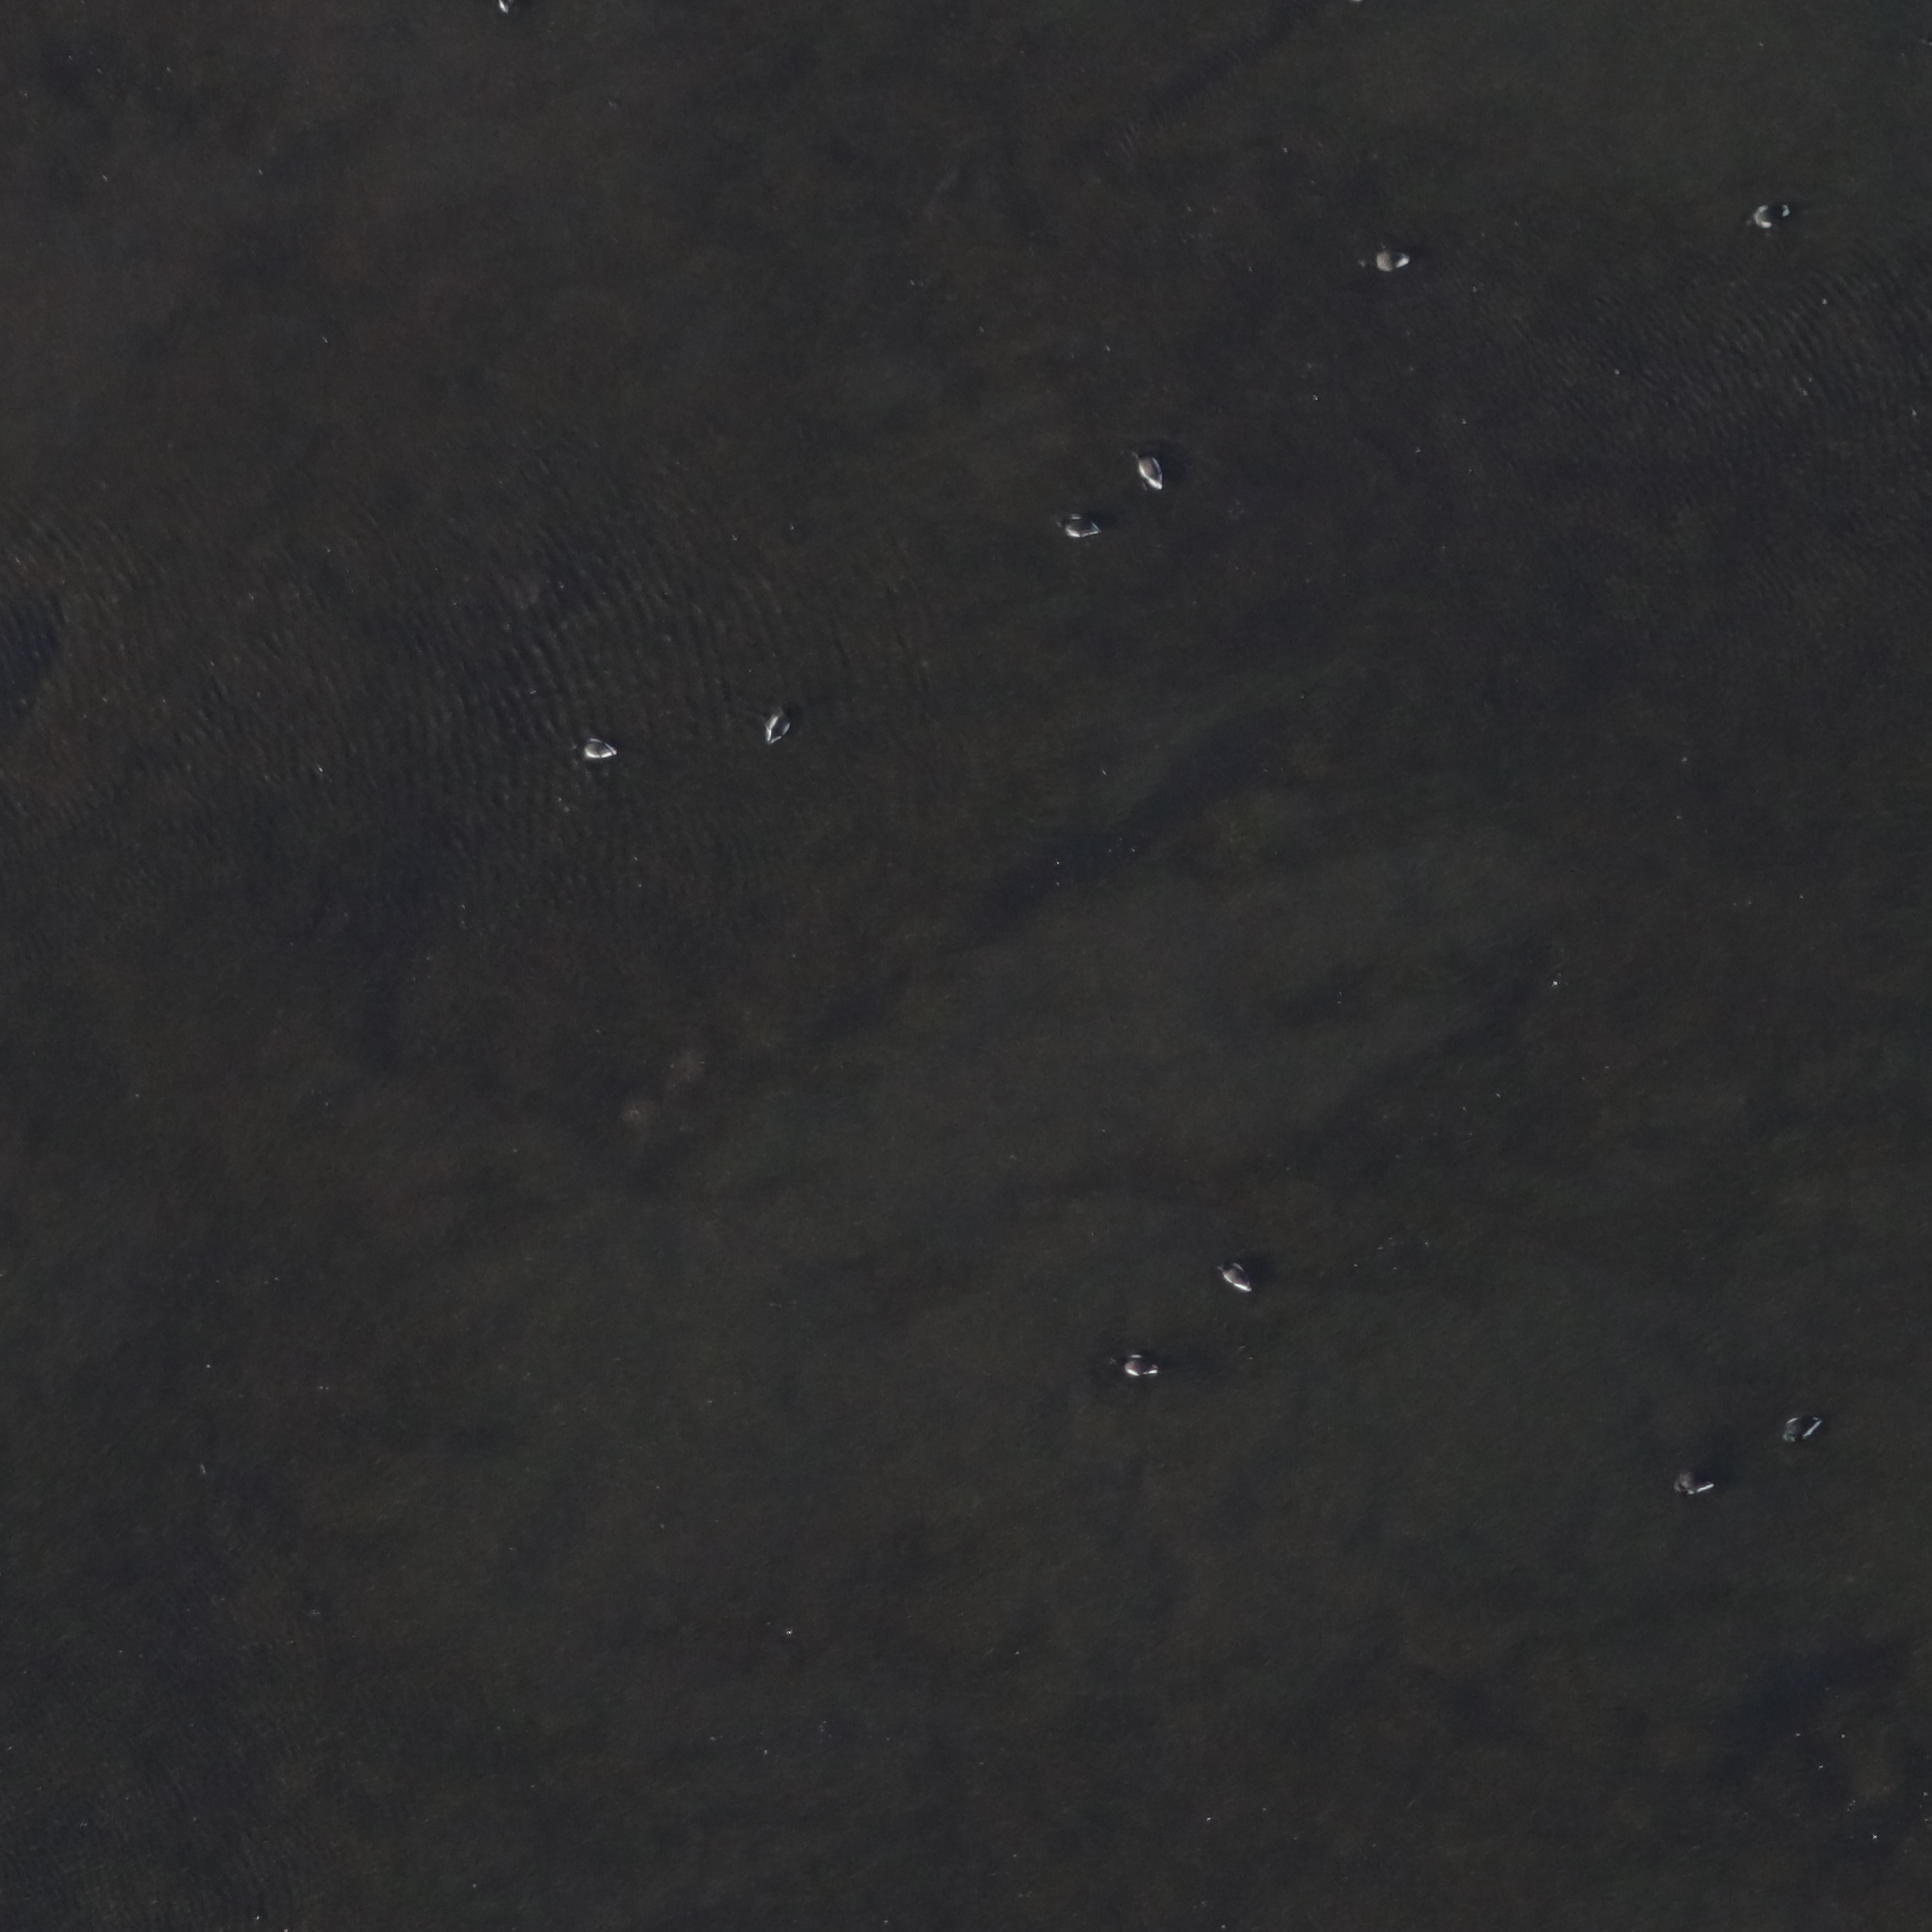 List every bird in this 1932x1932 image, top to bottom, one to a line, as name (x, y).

brant (1769, 218)
brant (1394, 263)
brant (1149, 470)
brant (1078, 527)
brant (779, 726)
brant (598, 749)
brant (1234, 1277)
brant (1138, 1366)
brant (1796, 1424)
brant (1688, 1483)